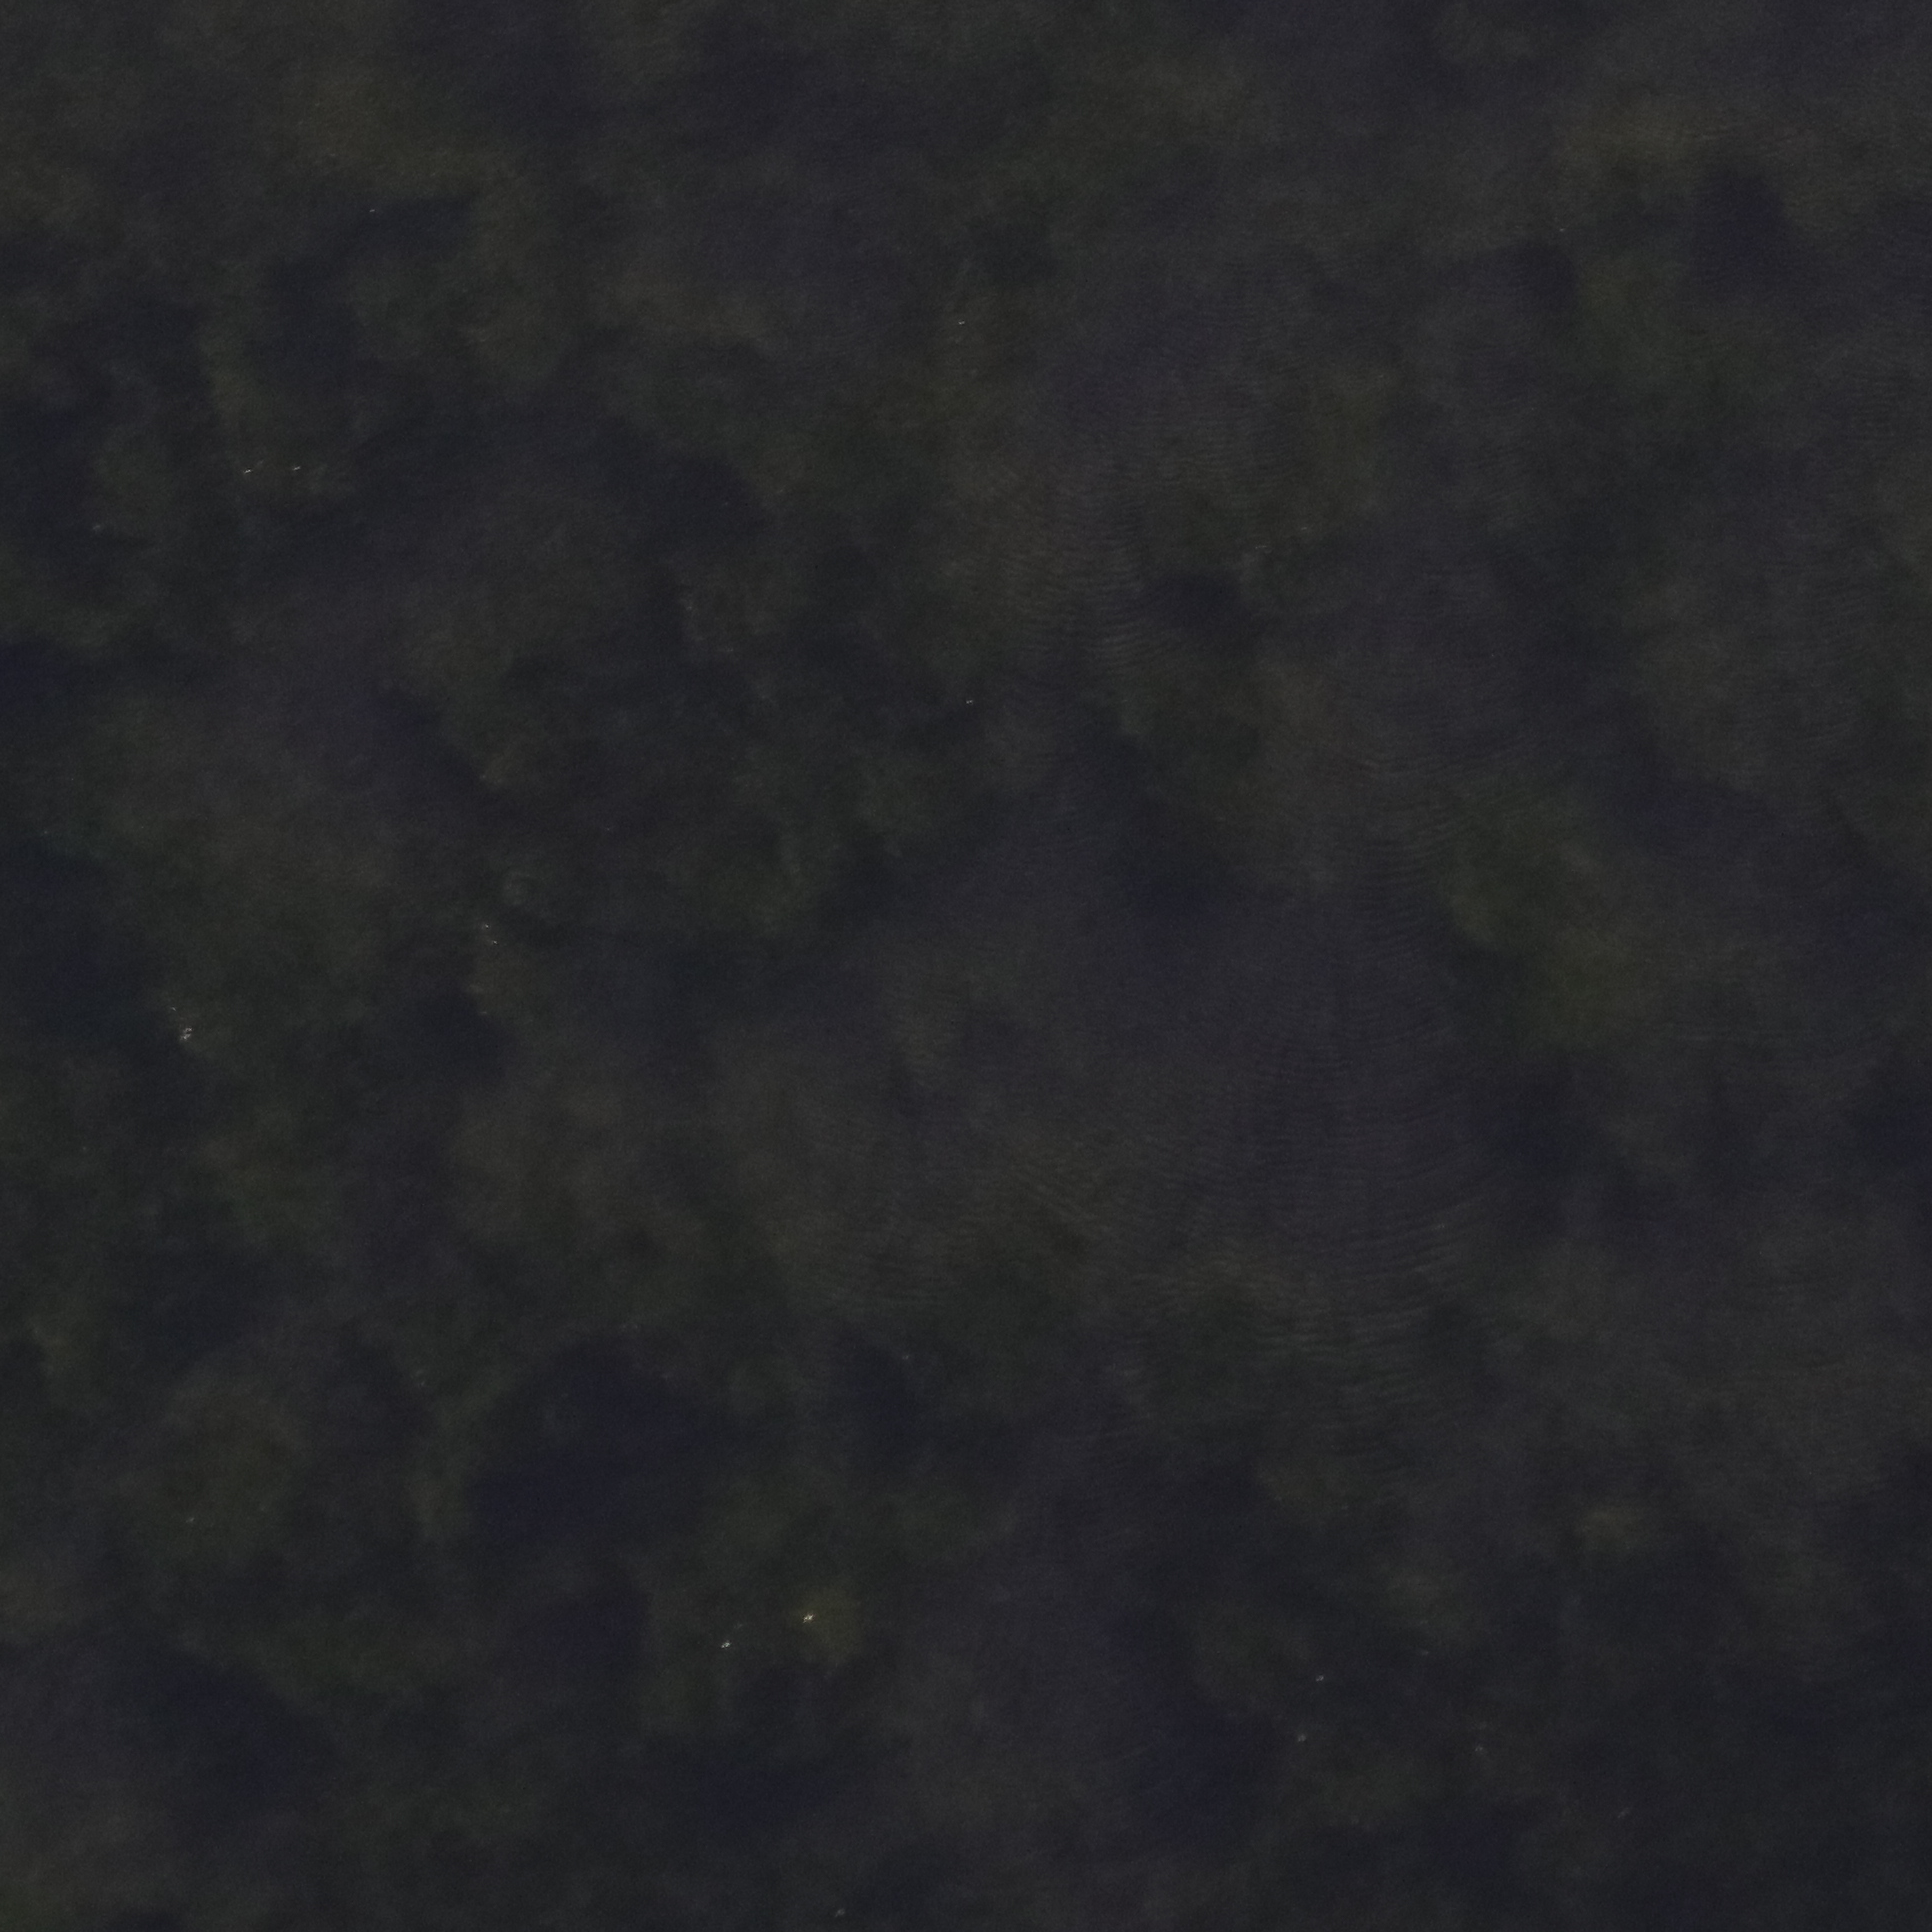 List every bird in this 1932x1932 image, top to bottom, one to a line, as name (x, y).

None